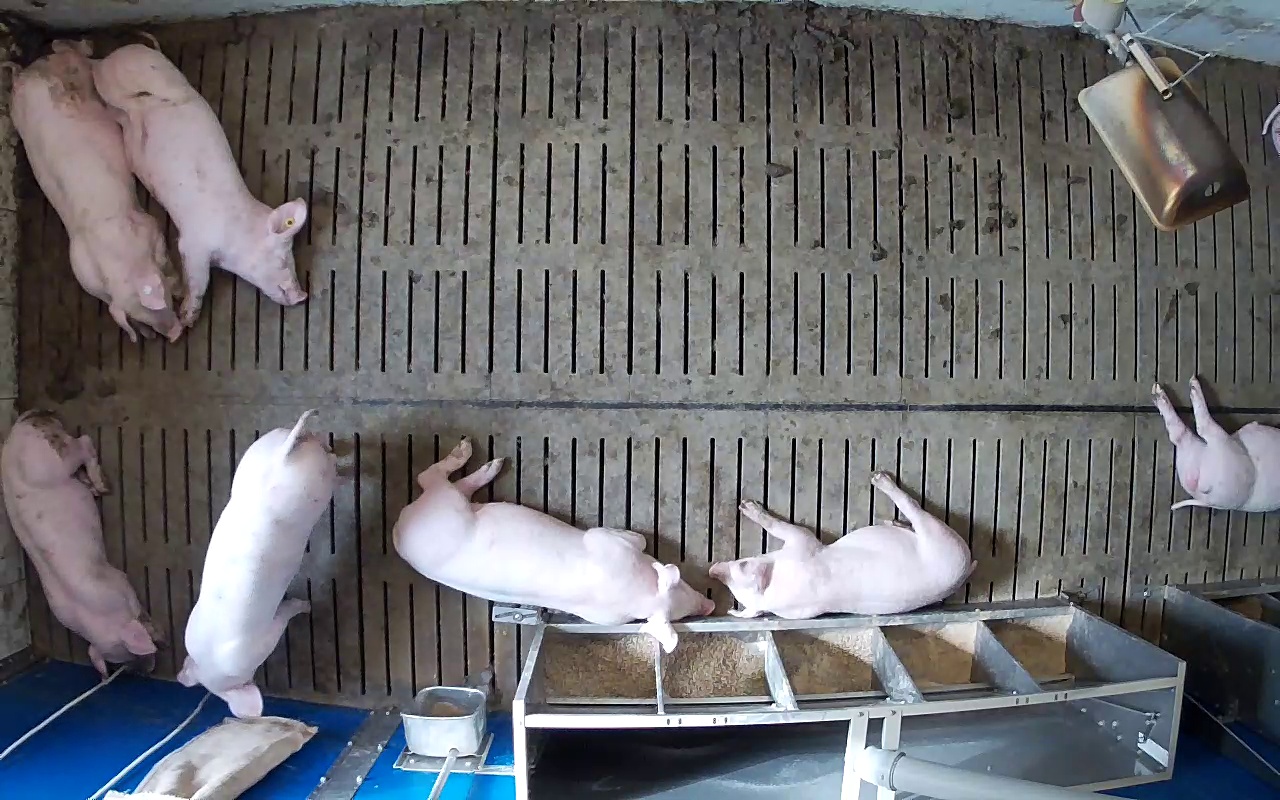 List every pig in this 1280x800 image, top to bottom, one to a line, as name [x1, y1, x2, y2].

pig [91, 31, 313, 331]
pig [3, 35, 183, 346]
pig [1153, 373, 1278, 520]
pig [3, 406, 165, 675]
pig [177, 407, 338, 719]
pig [391, 437, 717, 655]
pig [707, 467, 980, 623]